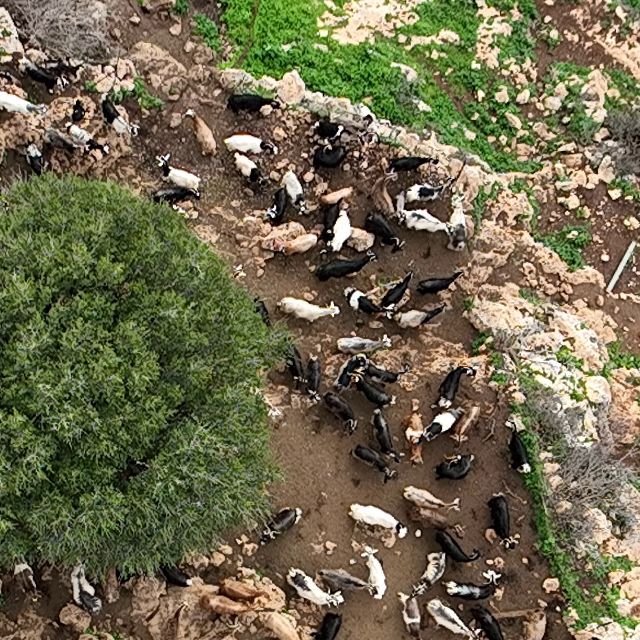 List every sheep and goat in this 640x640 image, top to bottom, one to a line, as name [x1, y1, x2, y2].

goat [47, 57, 84, 84]
goat [24, 62, 69, 94]
goat [0, 91, 47, 117]
goat [99, 91, 140, 138]
goat [227, 93, 282, 115]
goat [182, 109, 217, 156]
goat [331, 112, 368, 137]
goat [64, 123, 110, 155]
goat [305, 126, 343, 141]
goat [41, 128, 84, 160]
goat [223, 133, 279, 156]
goat [25, 143, 45, 176]
goat [312, 146, 345, 168]
goat [155, 152, 201, 190]
goat [234, 152, 269, 188]
goat [384, 156, 440, 175]
goat [281, 168, 309, 214]
goat [368, 169, 397, 220]
goat [405, 177, 455, 202]
goat [153, 187, 201, 206]
goat [267, 188, 287, 221]
goat [395, 190, 406, 223]
goat [447, 195, 467, 250]
goat [321, 205, 338, 245]
goat [405, 209, 455, 235]
goat [331, 210, 353, 251]
goat [365, 212, 405, 254]
goat [280, 233, 317, 254]
goat [314, 250, 379, 280]
goat [417, 265, 469, 292]
goat [381, 269, 414, 308]
goat [341, 285, 396, 320]
goat [275, 298, 341, 322]
goat [255, 299, 272, 325]
goat [393, 301, 448, 327]
goat [336, 334, 392, 352]
goat [283, 336, 307, 384]
goat [303, 351, 321, 402]
goat [334, 354, 369, 393]
goat [368, 358, 412, 384]
goat [437, 366, 477, 408]
goat [347, 371, 394, 407]
goat [323, 390, 357, 434]
goat [450, 406, 480, 449]
goat [425, 407, 464, 440]
goat [371, 408, 405, 464]
goat [406, 413, 424, 467]
goat [504, 420, 531, 473]
goat [352, 444, 394, 483]
goat [434, 453, 474, 480]
goat [404, 486, 461, 513]
goat [488, 493, 521, 550]
goat [348, 504, 407, 539]
goat [260, 506, 302, 546]
goat [409, 506, 464, 538]
goat [436, 530, 480, 563]
goat [361, 545, 387, 599]
goat [412, 551, 446, 598]
goat [12, 553, 42, 603]
goat [71, 560, 102, 617]
goat [157, 562, 194, 588]
goat [104, 563, 120, 604]
goat [285, 568, 339, 607]
goat [316, 569, 379, 596]
goat [444, 570, 500, 598]
goat [218, 579, 270, 602]
goat [396, 592, 432, 639]
goat [200, 594, 264, 616]
goat [425, 597, 482, 639]
goat [165, 600, 190, 639]
goat [471, 603, 507, 639]
goat [518, 609, 546, 639]
goat [263, 612, 316, 639]
goat [312, 613, 342, 639]
goat [182, 621, 244, 639]
goat [587, 635, 613, 639]